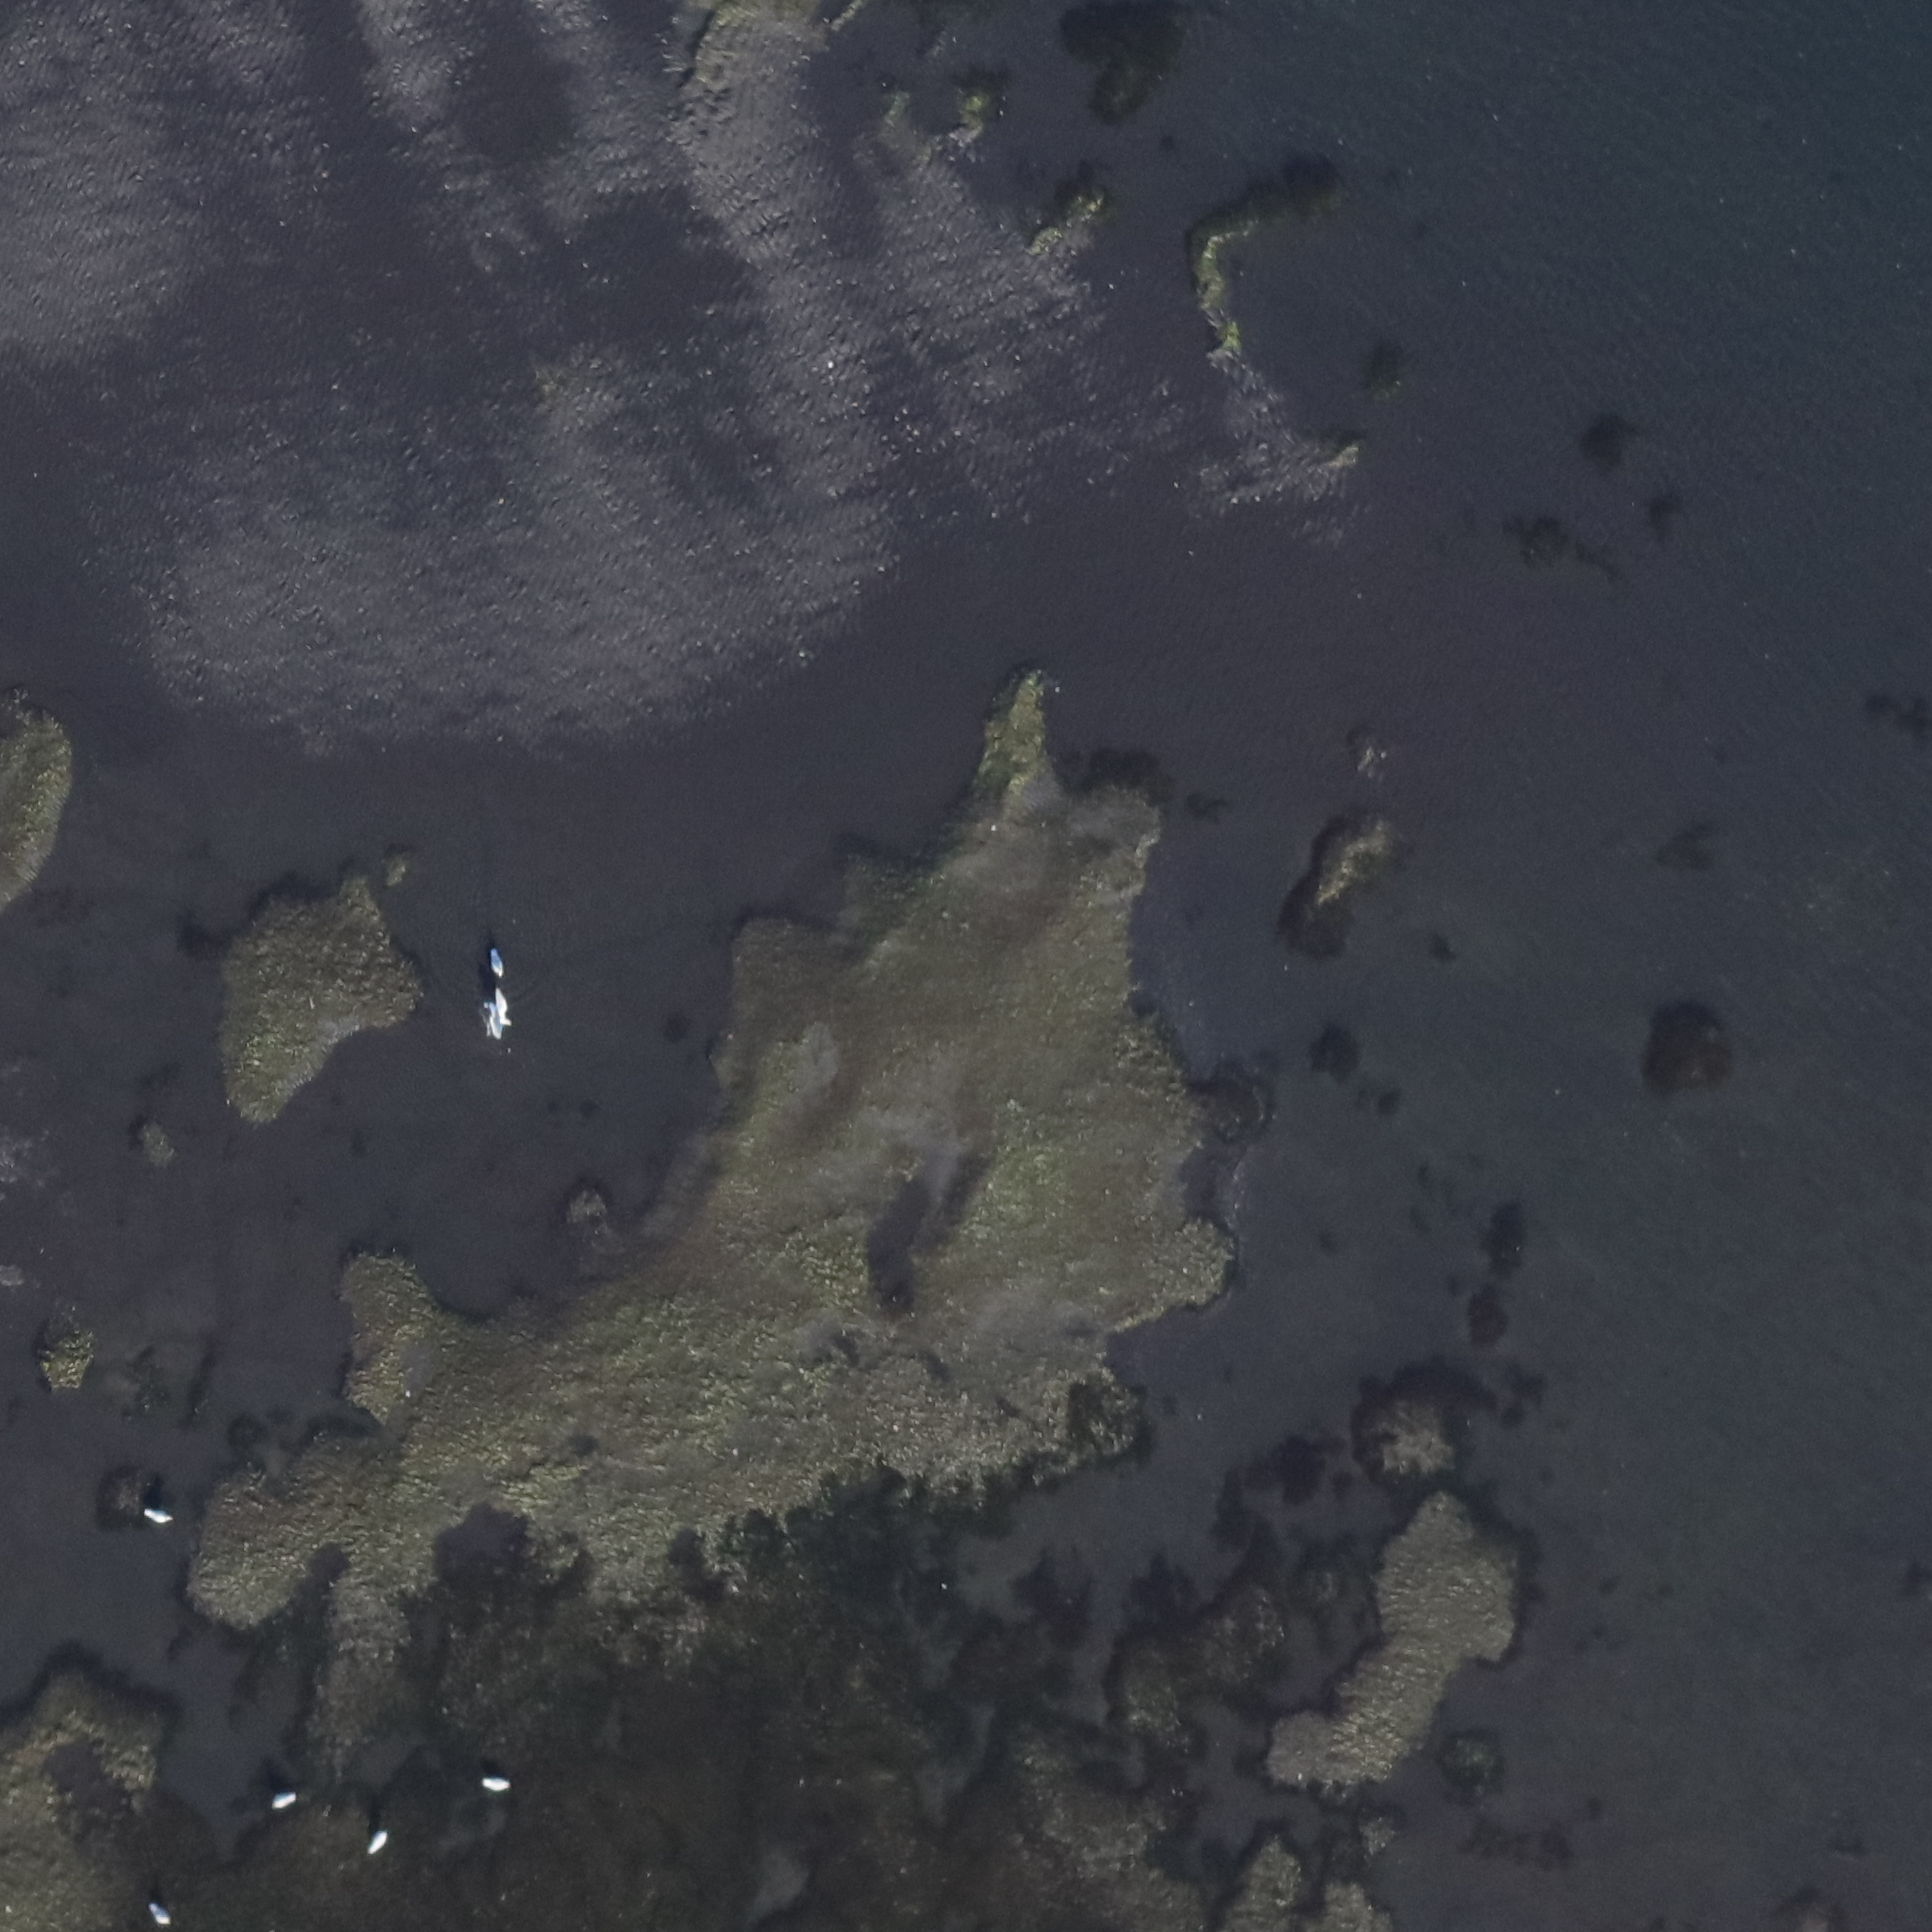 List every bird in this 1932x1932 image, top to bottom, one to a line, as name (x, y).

gull (496, 962)
gull (501, 1020)
gull (156, 1515)
gull (494, 1784)
gull (283, 1799)
gull (377, 1841)
gull (160, 1914)